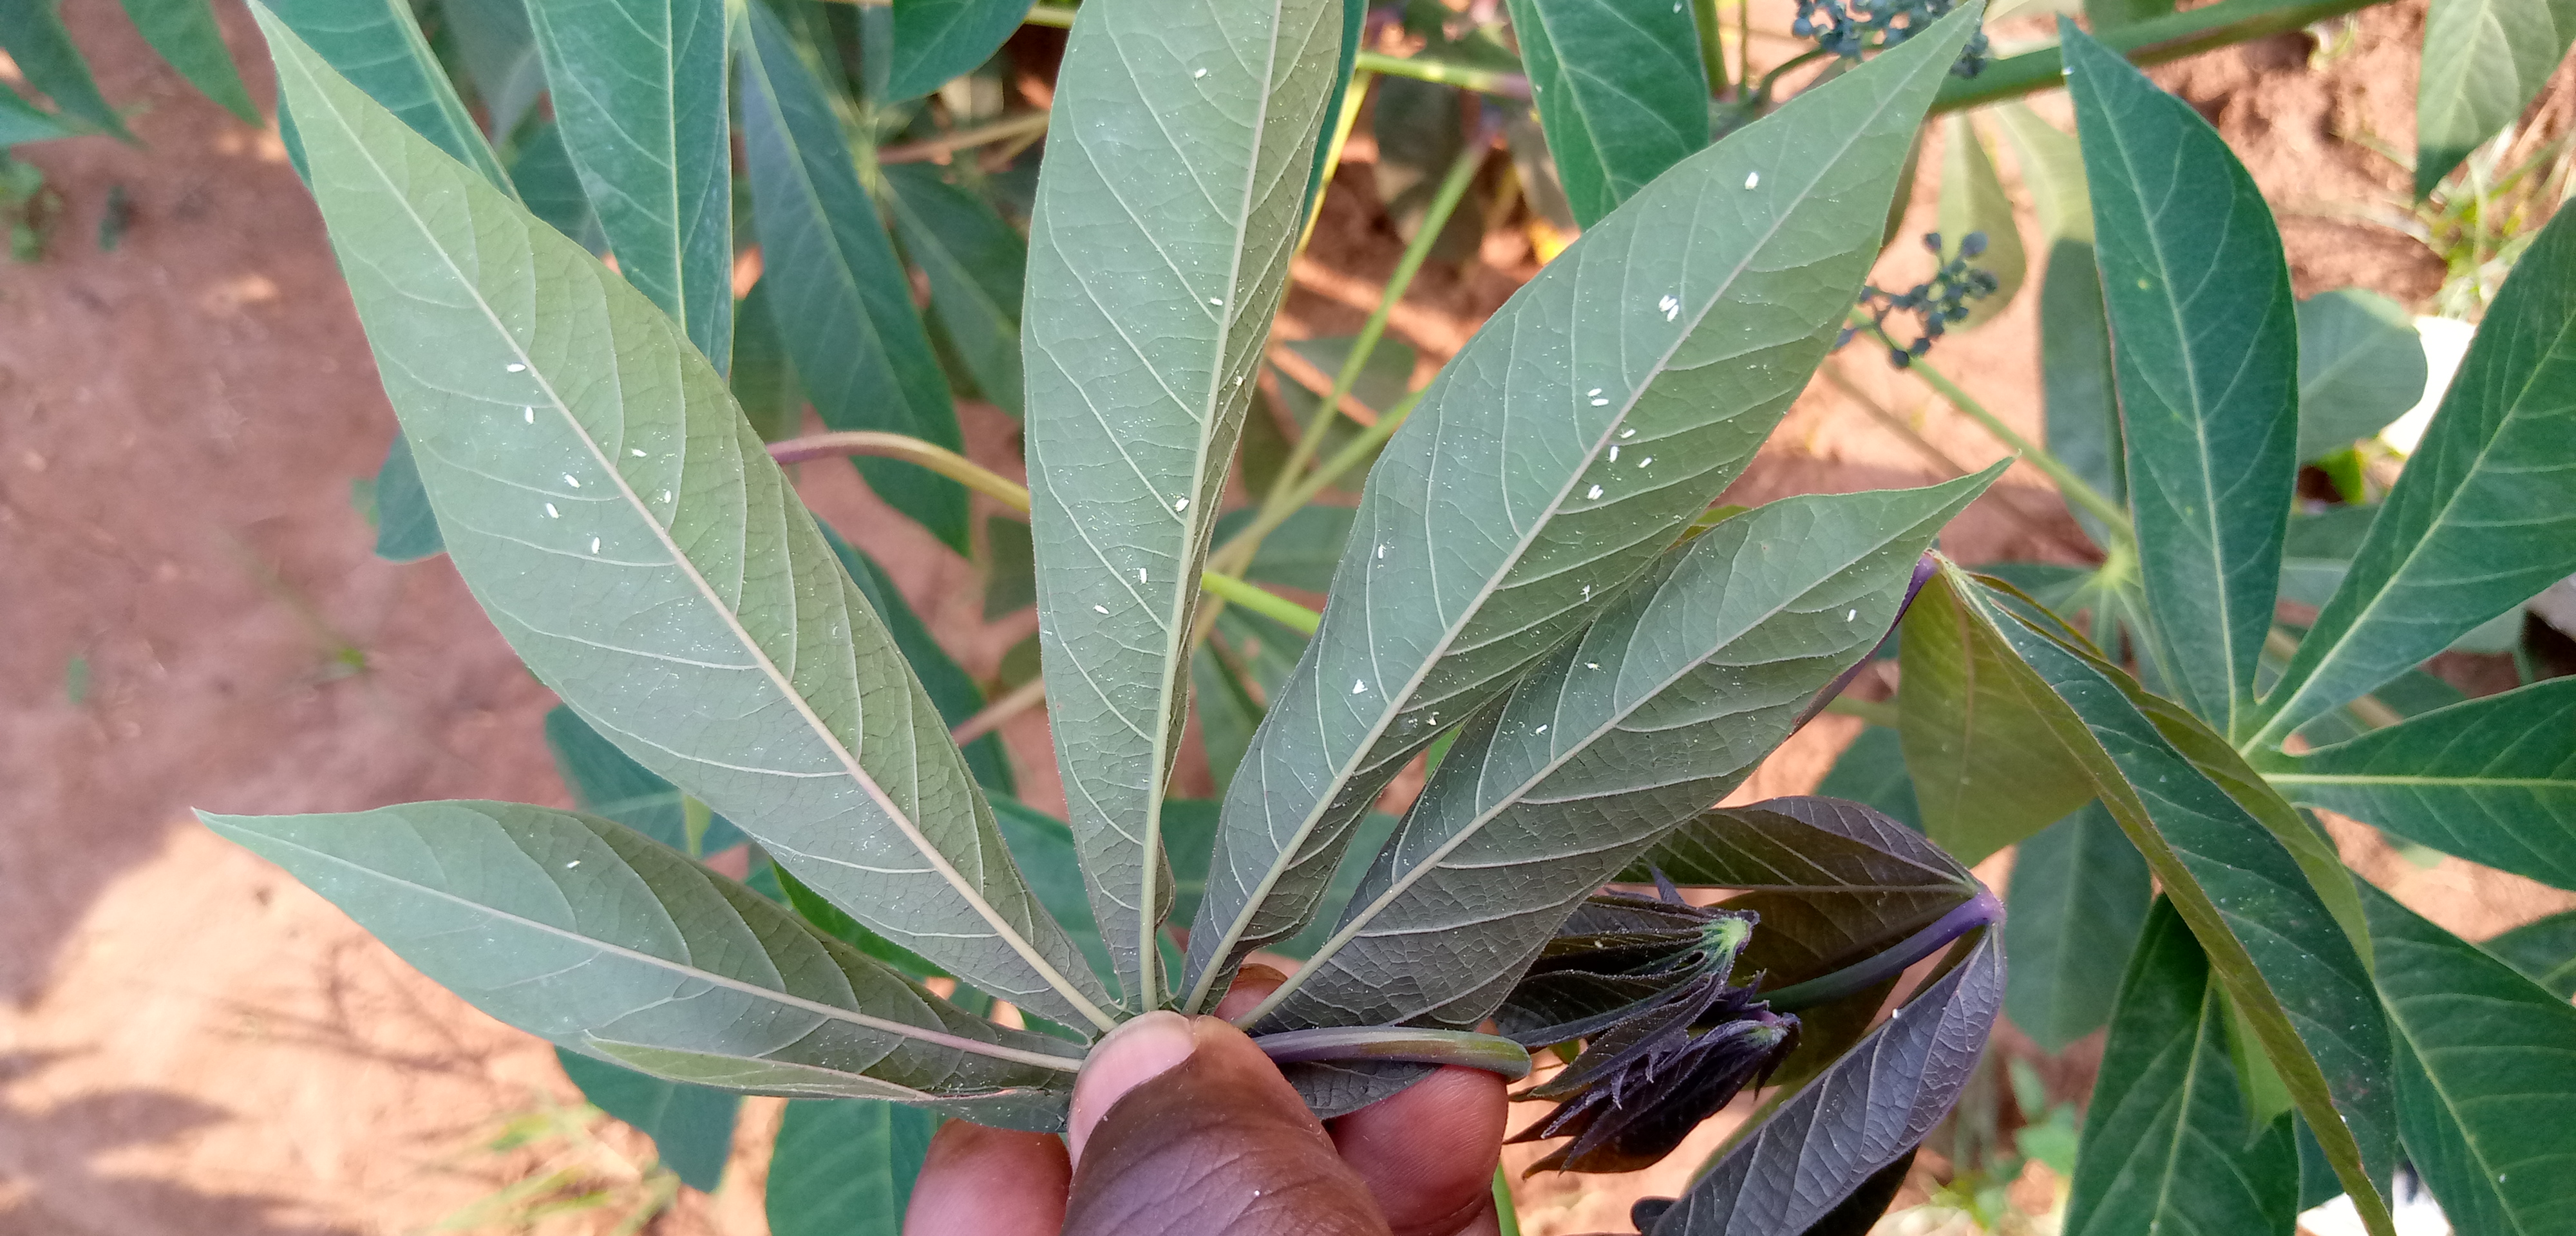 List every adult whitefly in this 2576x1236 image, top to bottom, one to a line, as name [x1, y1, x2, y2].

whitefly [1671, 1, 1683, 15]
whitefly [2057, 62, 2073, 79]
whitefly [1192, 66, 1207, 81]
whitefly [1743, 170, 1761, 192]
whitefly [1657, 293, 1676, 312]
whitefly [1207, 296, 1224, 306]
whitefly [1665, 303, 1681, 324]
whitefly [504, 361, 527, 375]
whitefly [1232, 374, 1245, 388]
whitefly [1585, 386, 1604, 397]
whitefly [1589, 397, 1611, 408]
whitefly [524, 404, 535, 425]
whitefly [1620, 426, 1637, 442]
whitefly [1607, 444, 1620, 465]
whitefly [630, 446, 649, 459]
whitefly [1636, 455, 1654, 470]
whitefly [563, 473, 580, 489]
whitefly [1586, 483, 1604, 502]
whitefly [663, 489, 673, 505]
whitefly [1173, 495, 1191, 514]
whitefly [545, 501, 560, 520]
whitefly [591, 536, 601, 557]
whitefly [1376, 543, 1387, 561]
whitefly [1138, 566, 1150, 586]
whitefly [1578, 583, 1593, 604]
whitefly [1092, 603, 1110, 616]
whitefly [1845, 606, 1859, 625]
whitefly [1584, 660, 1600, 671]
whitefly [1350, 677, 1368, 696]
whitefly [1425, 714, 1438, 727]
whitefly [1534, 724, 1550, 738]
whitefly [565, 857, 582, 870]